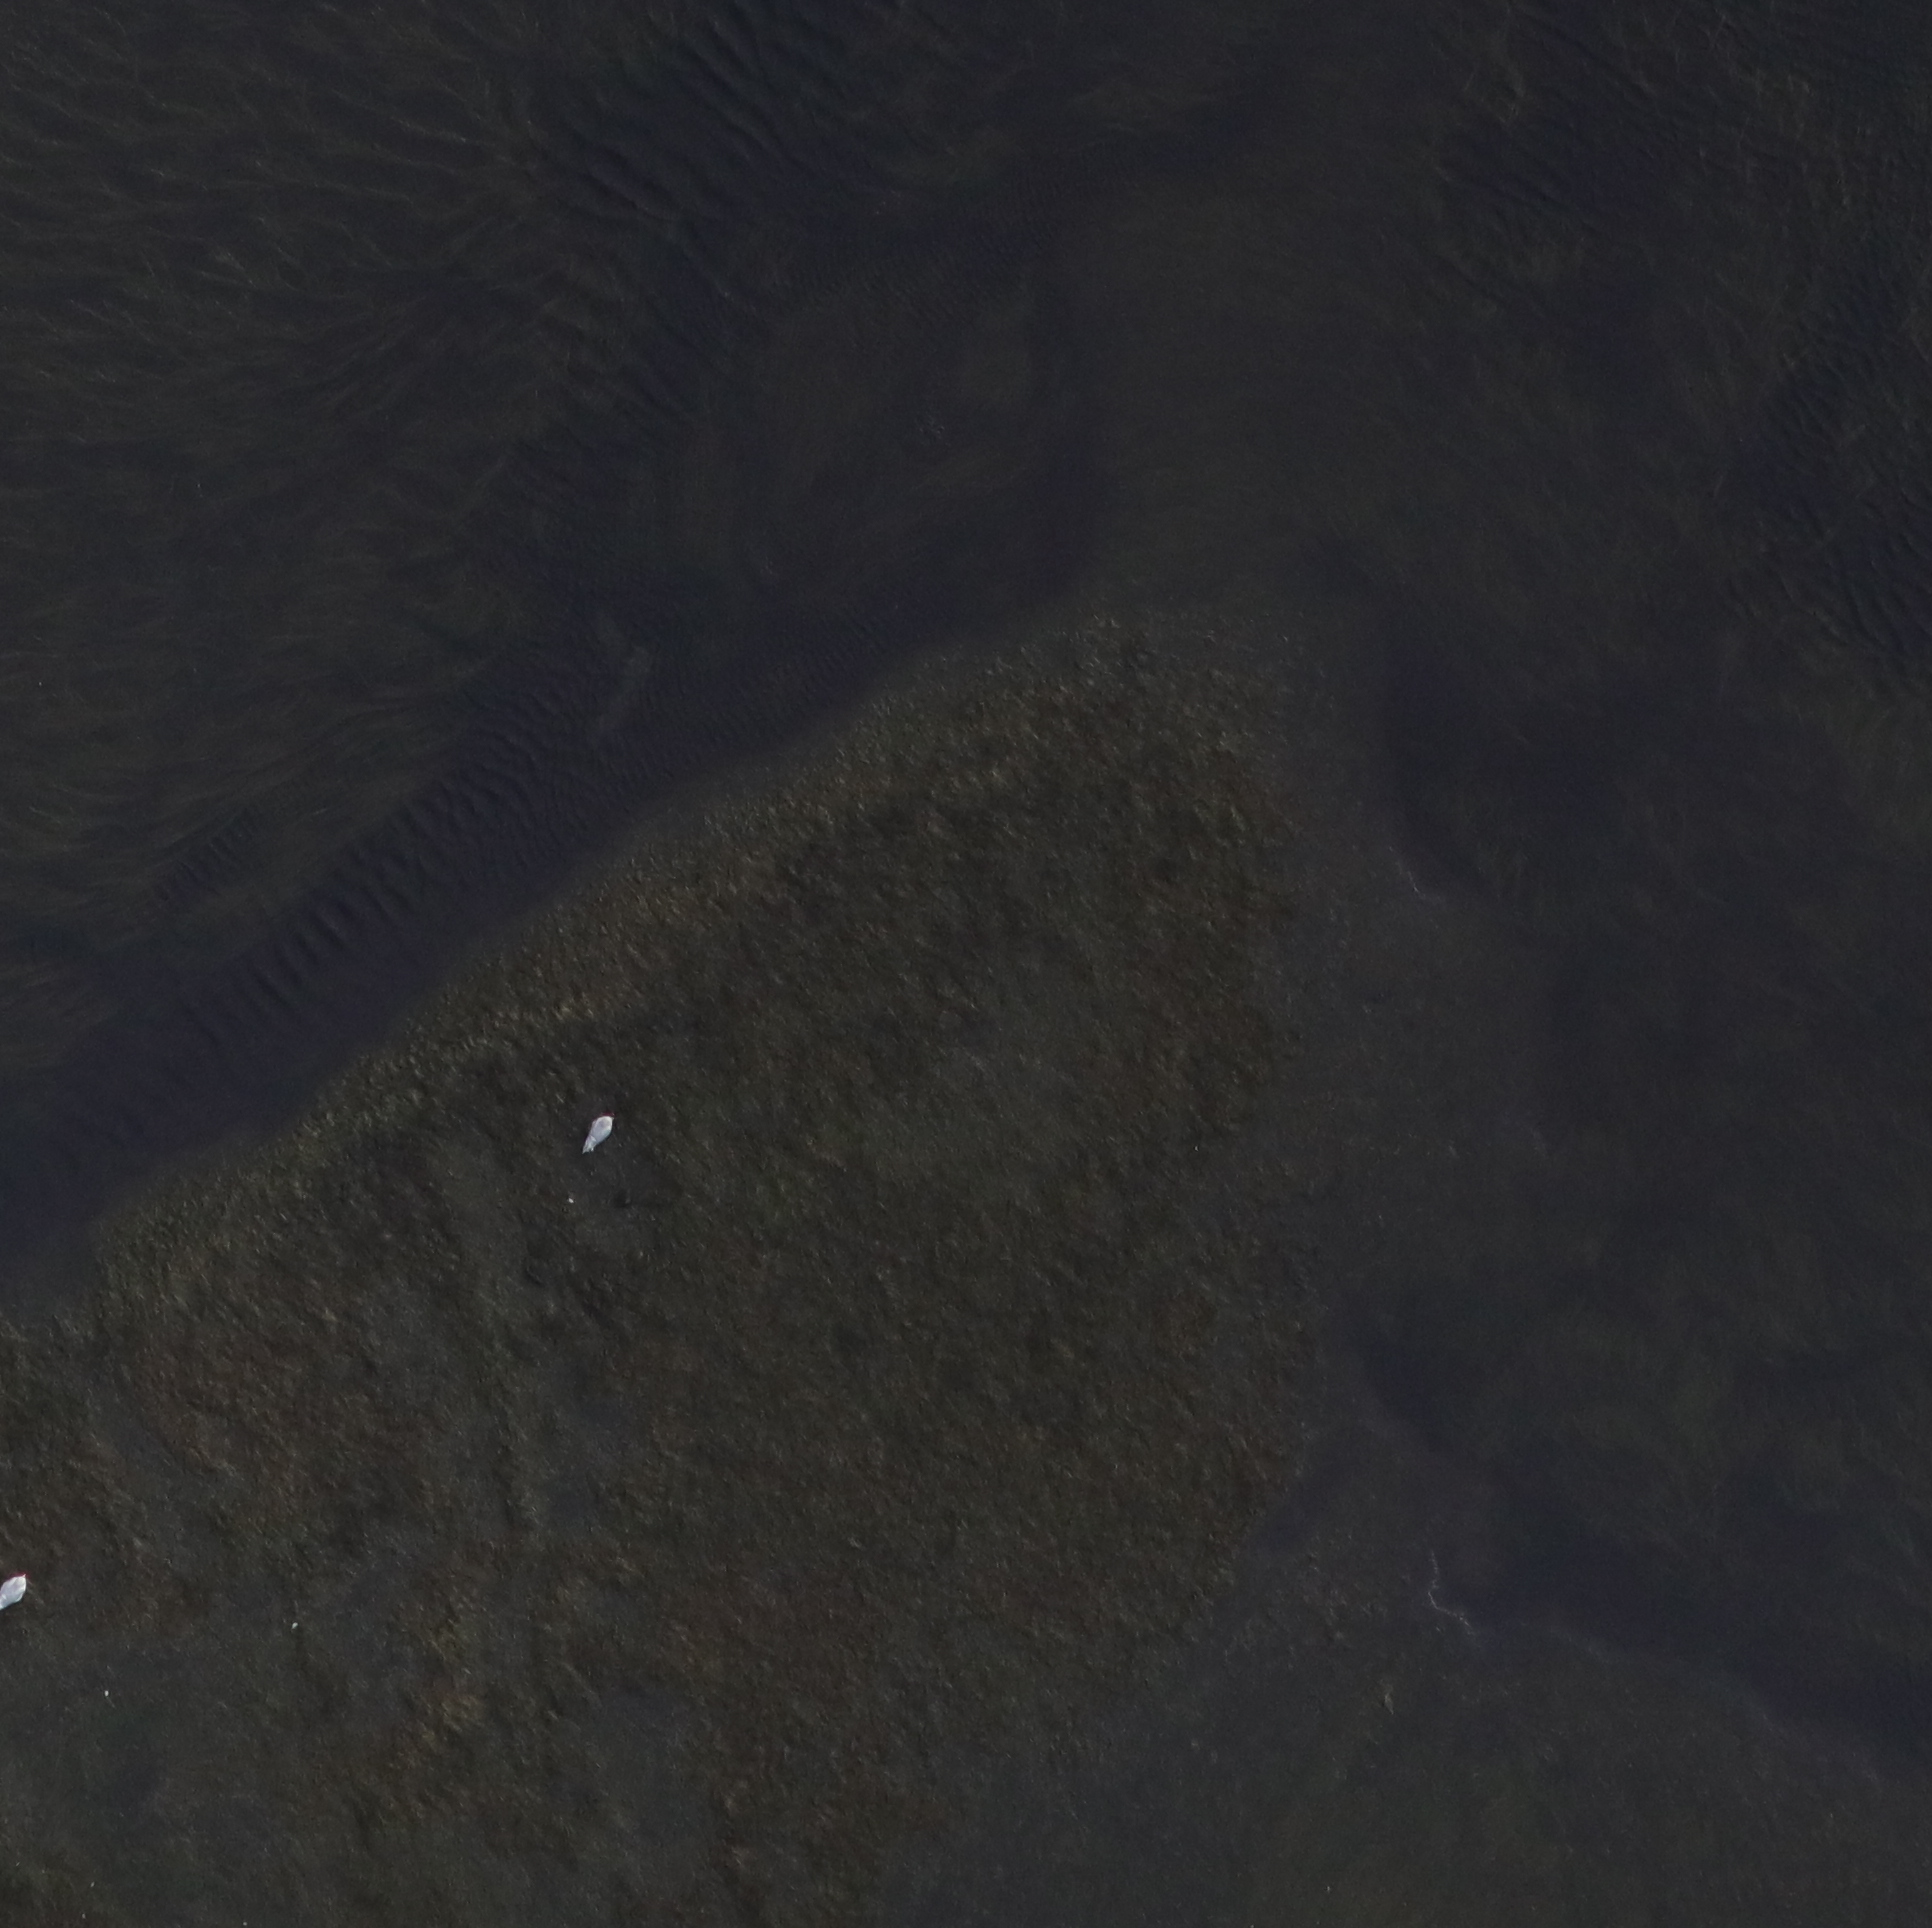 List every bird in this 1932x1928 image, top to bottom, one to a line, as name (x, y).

gull (599, 1132)
gull (10, 1592)